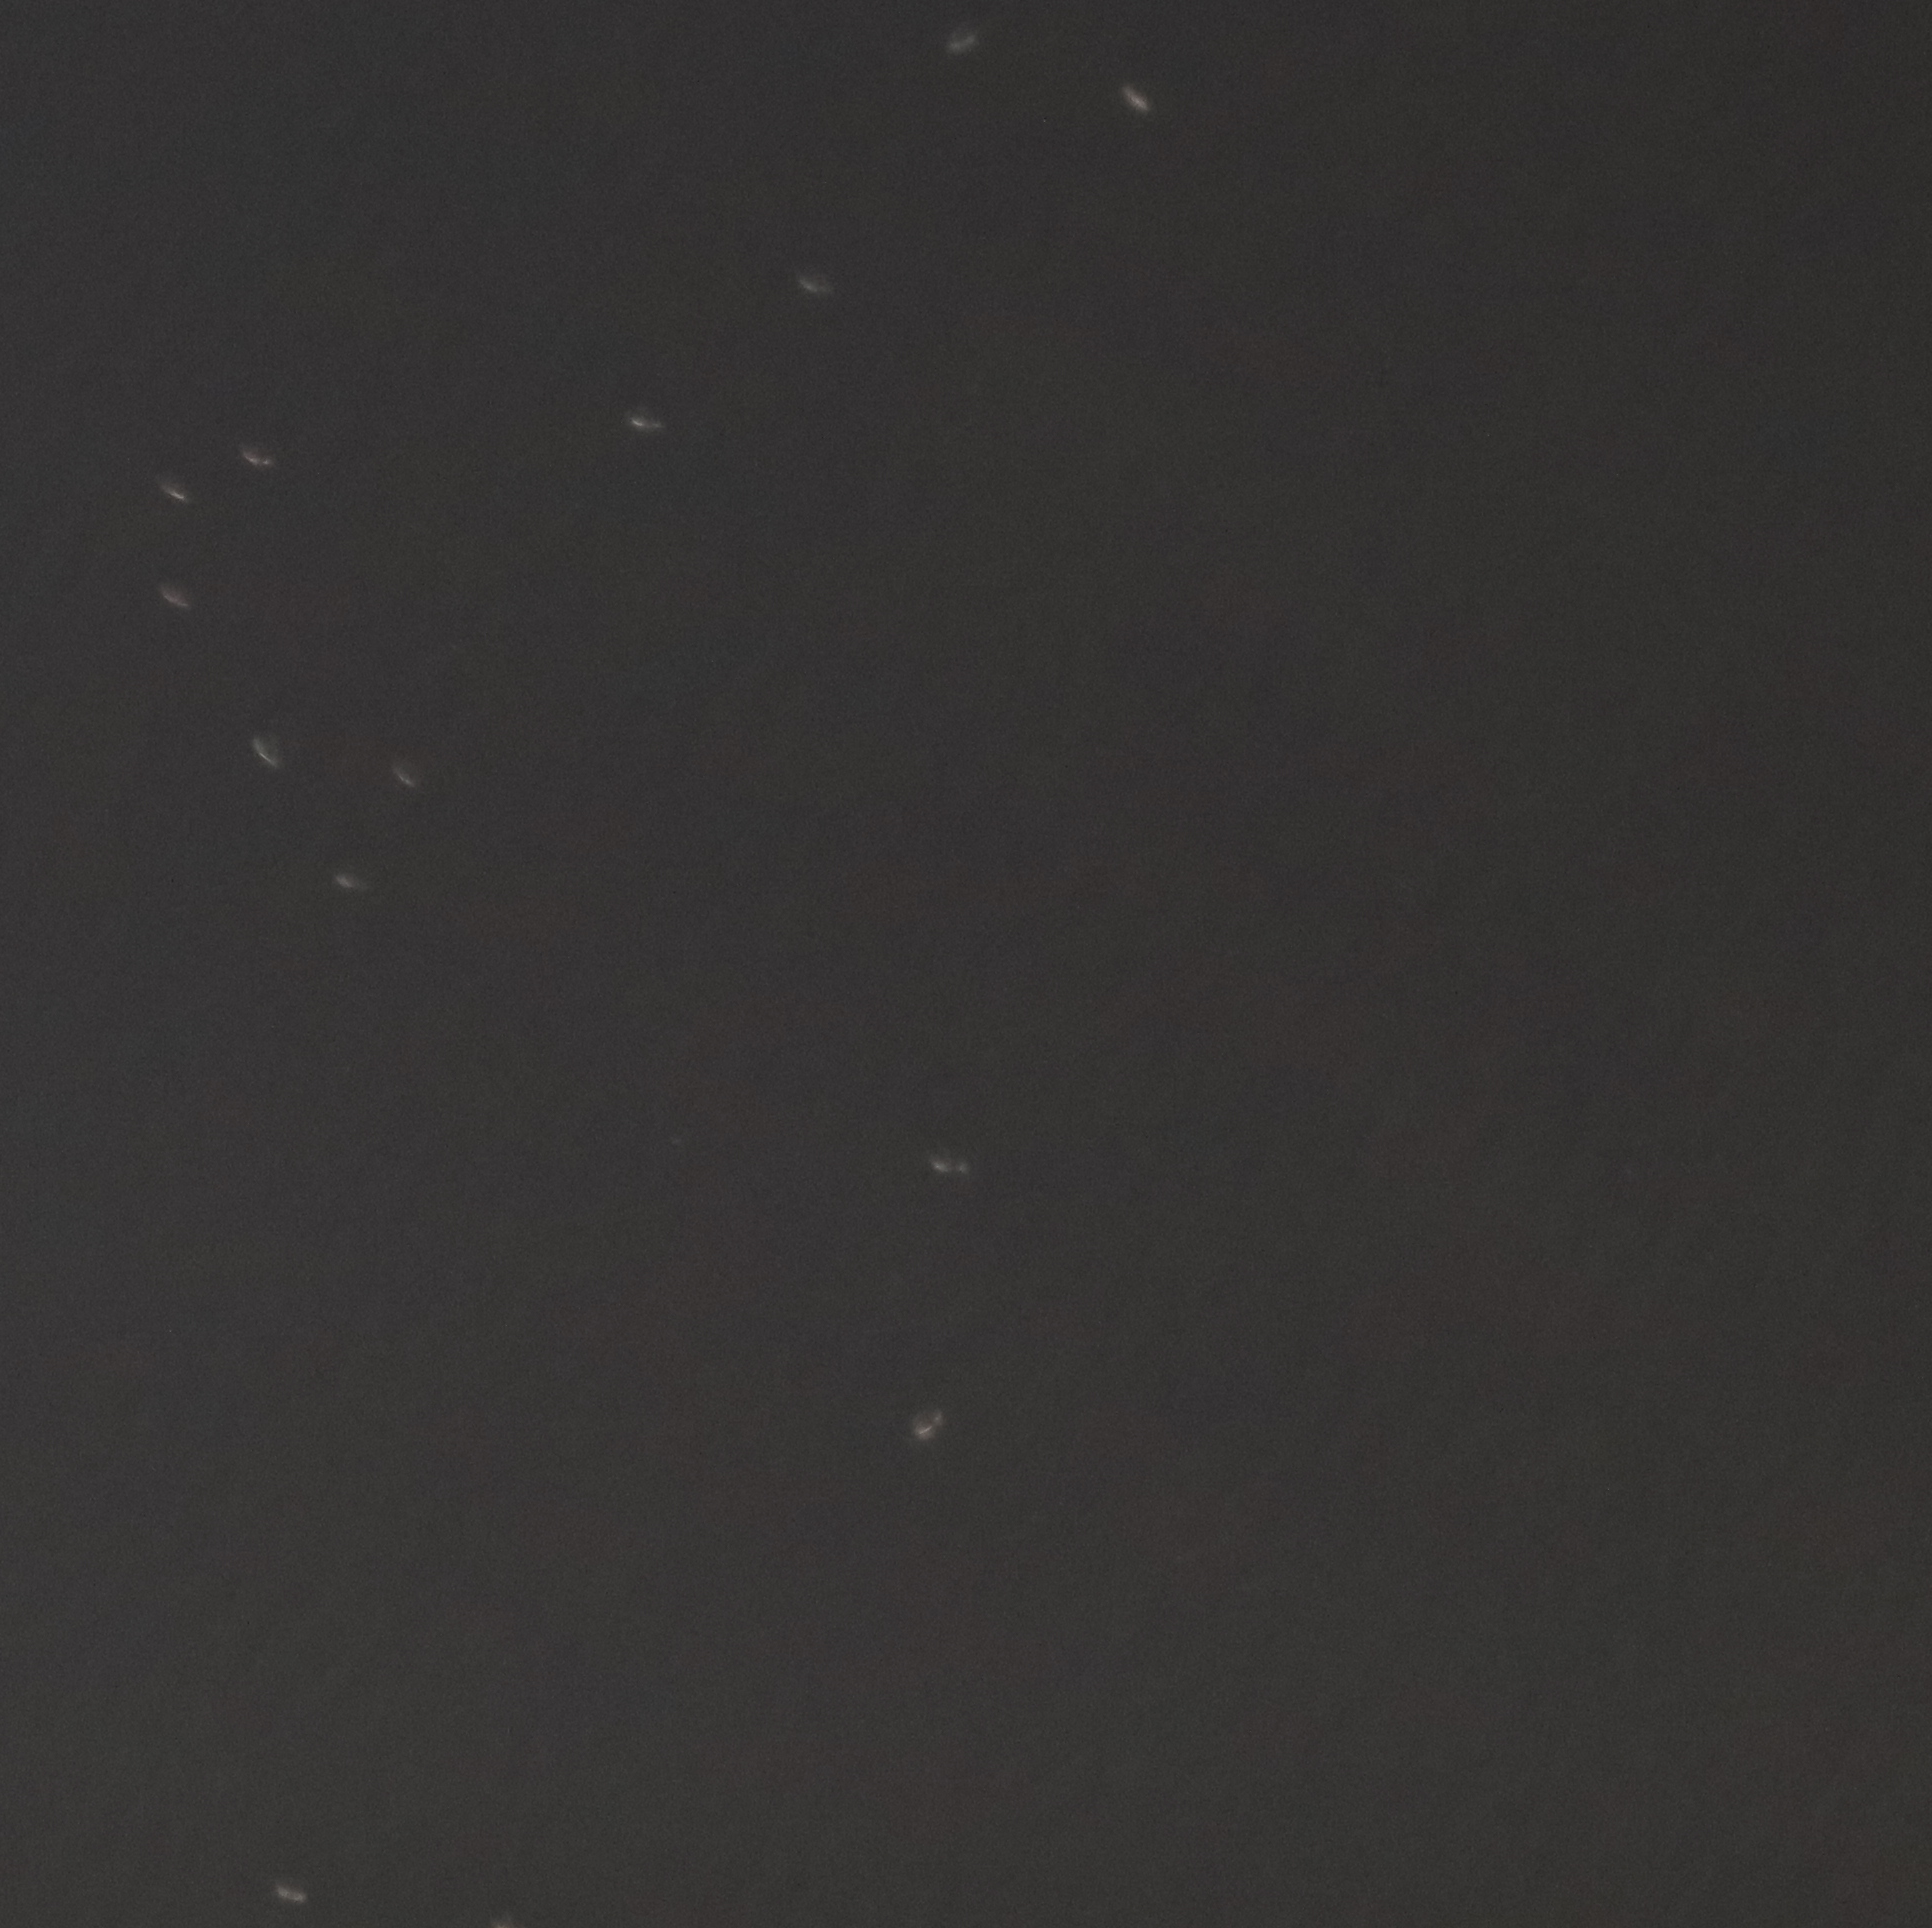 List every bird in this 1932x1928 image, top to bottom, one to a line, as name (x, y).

brant (958, 39)
brant (1129, 97)
brant (813, 278)
brant (642, 419)
brant (255, 453)
brant (180, 484)
brant (178, 600)
brant (266, 746)
brant (402, 772)
brant (349, 880)
brant (937, 1156)
brant (930, 1430)
brant (283, 1888)